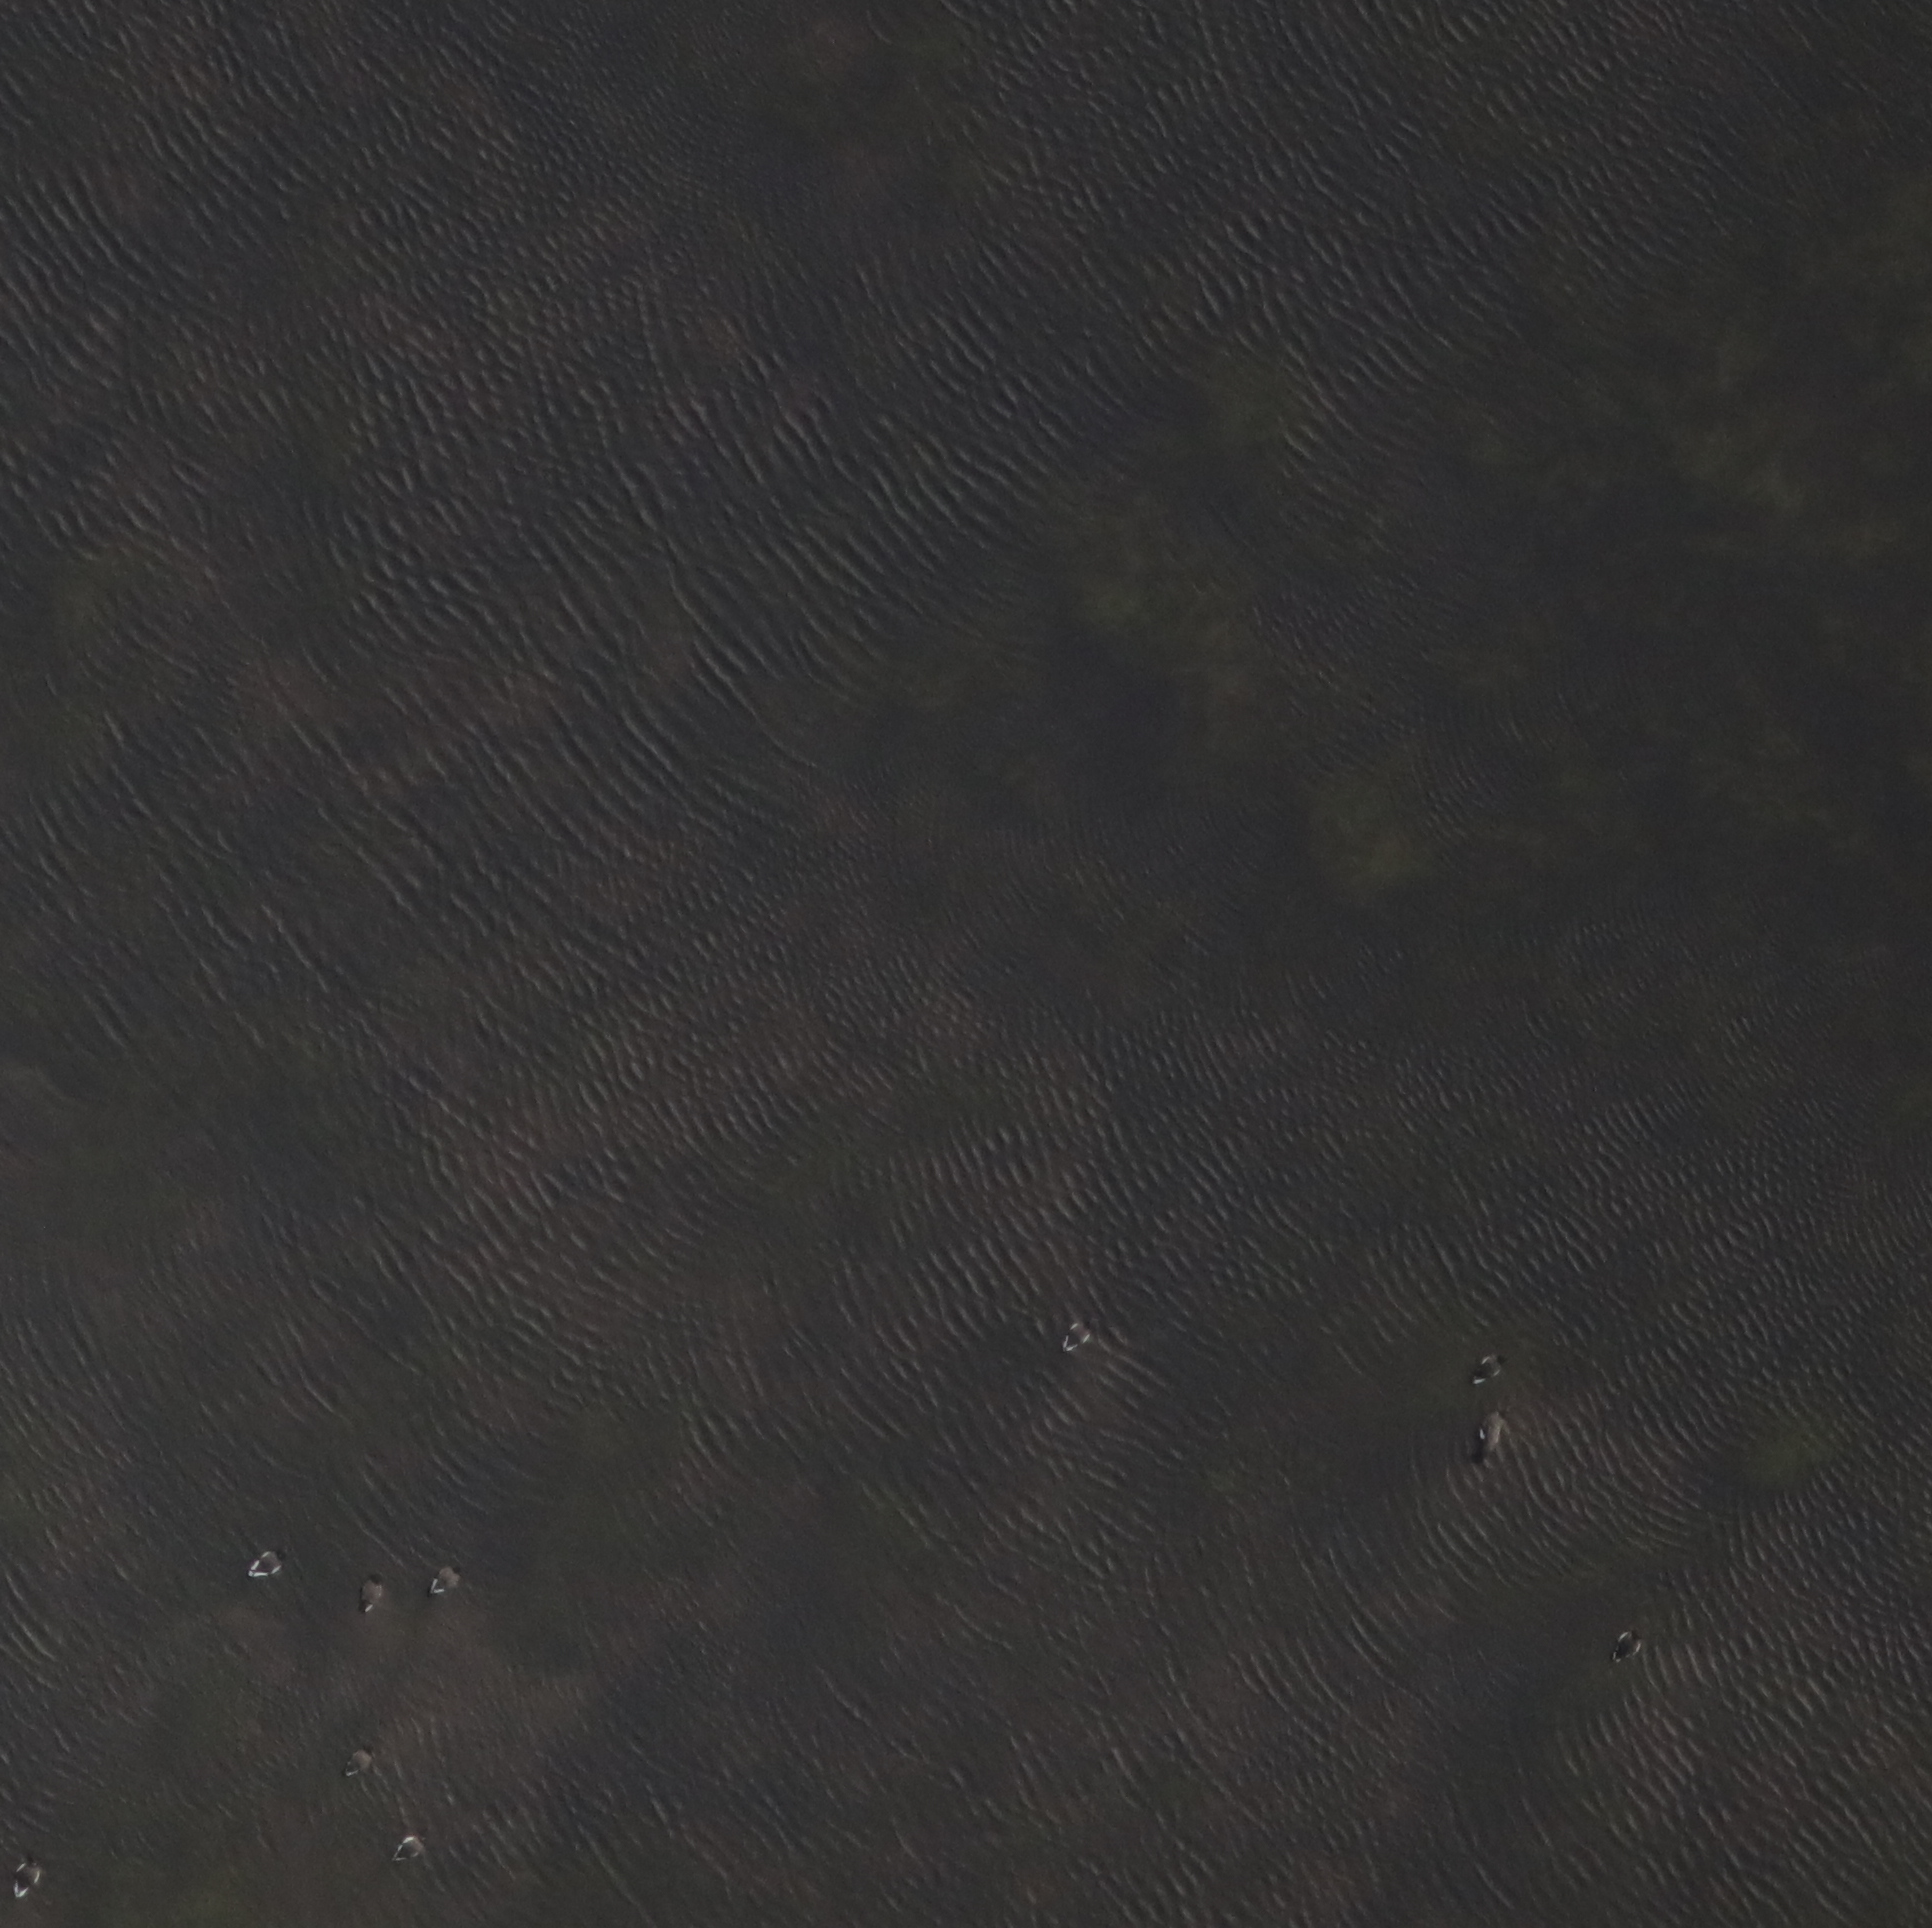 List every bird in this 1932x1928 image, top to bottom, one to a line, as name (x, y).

brant (1074, 1333)
brant (1490, 1367)
brant (1493, 1424)
brant (269, 1562)
brant (446, 1580)
brant (373, 1594)
brant (1630, 1644)
brant (356, 1763)
brant (409, 1846)
brant (28, 1876)